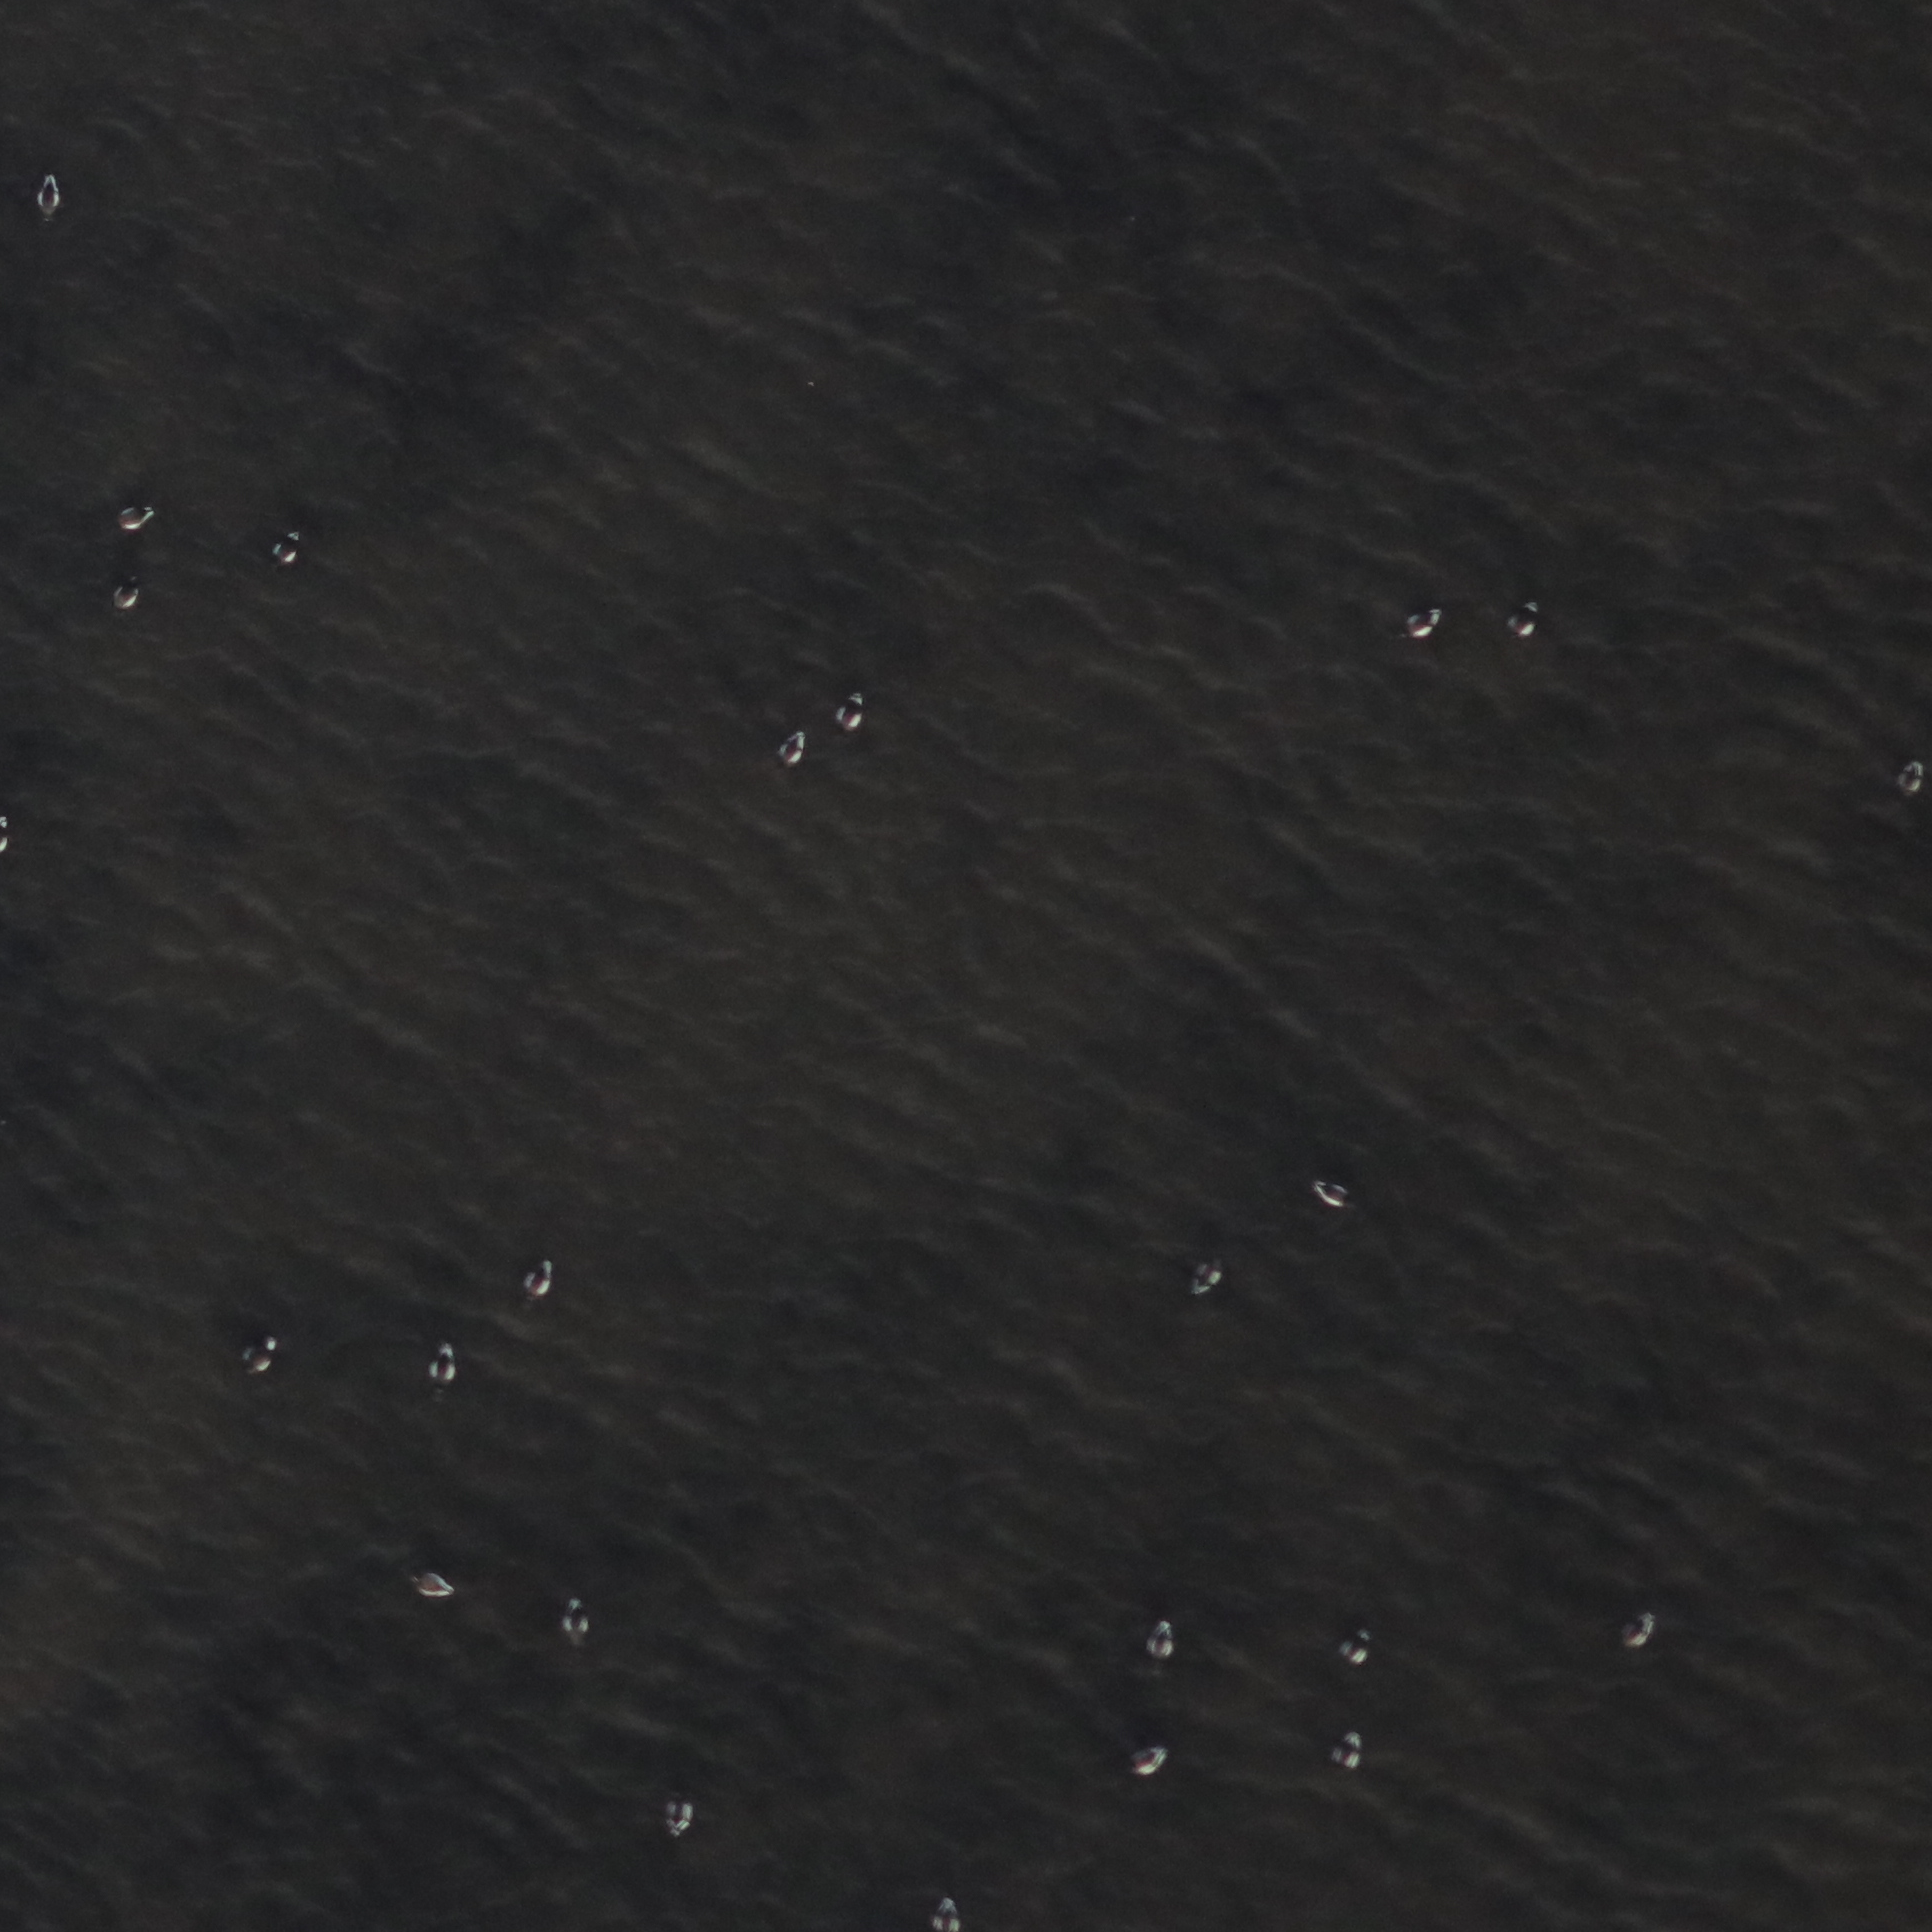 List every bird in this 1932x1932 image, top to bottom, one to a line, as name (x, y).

brant (48, 199)
brant (132, 518)
brant (285, 551)
brant (125, 597)
brant (1523, 619)
brant (1421, 625)
brant (849, 714)
brant (790, 750)
brant (1908, 780)
brant (1334, 1192)
brant (1205, 1276)
brant (537, 1279)
brant (259, 1355)
brant (444, 1369)
brant (430, 1585)
brant (575, 1622)
brant (1635, 1631)
brant (1160, 1643)
brant (1361, 1648)
brant (1151, 1752)
brant (1350, 1759)
brant (682, 1811)
brant (947, 1919)